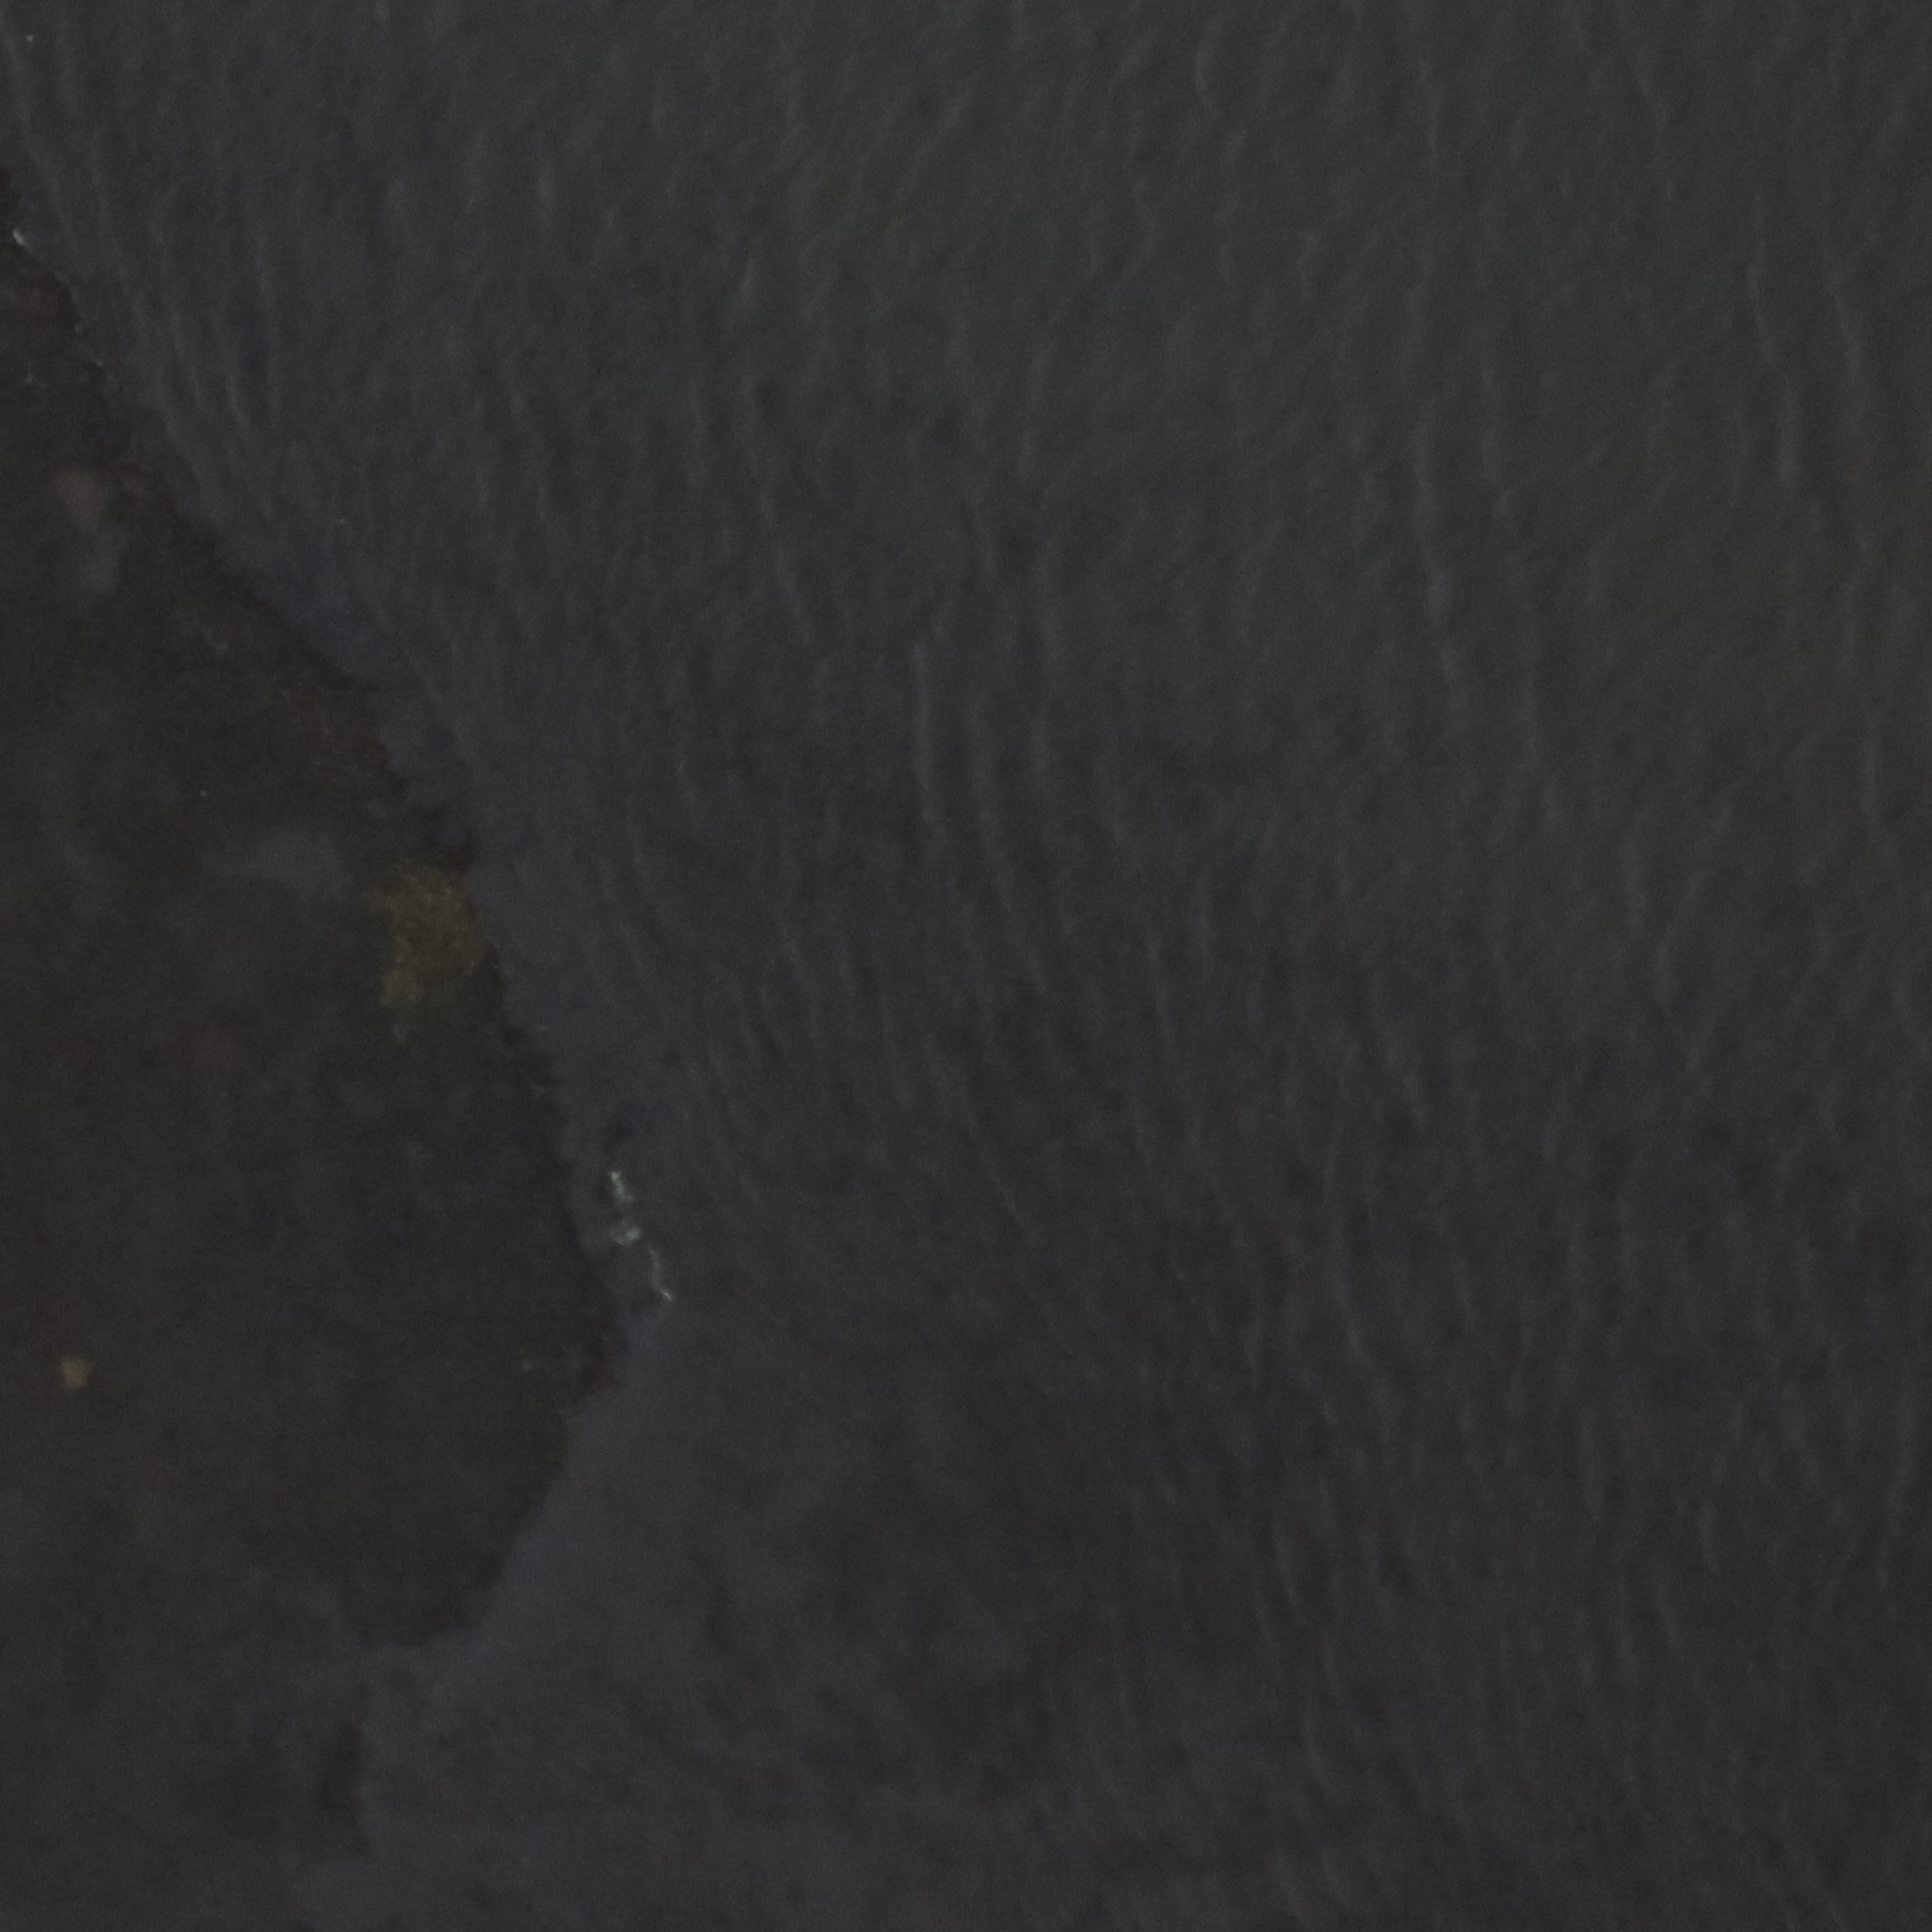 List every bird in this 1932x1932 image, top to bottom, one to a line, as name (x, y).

None